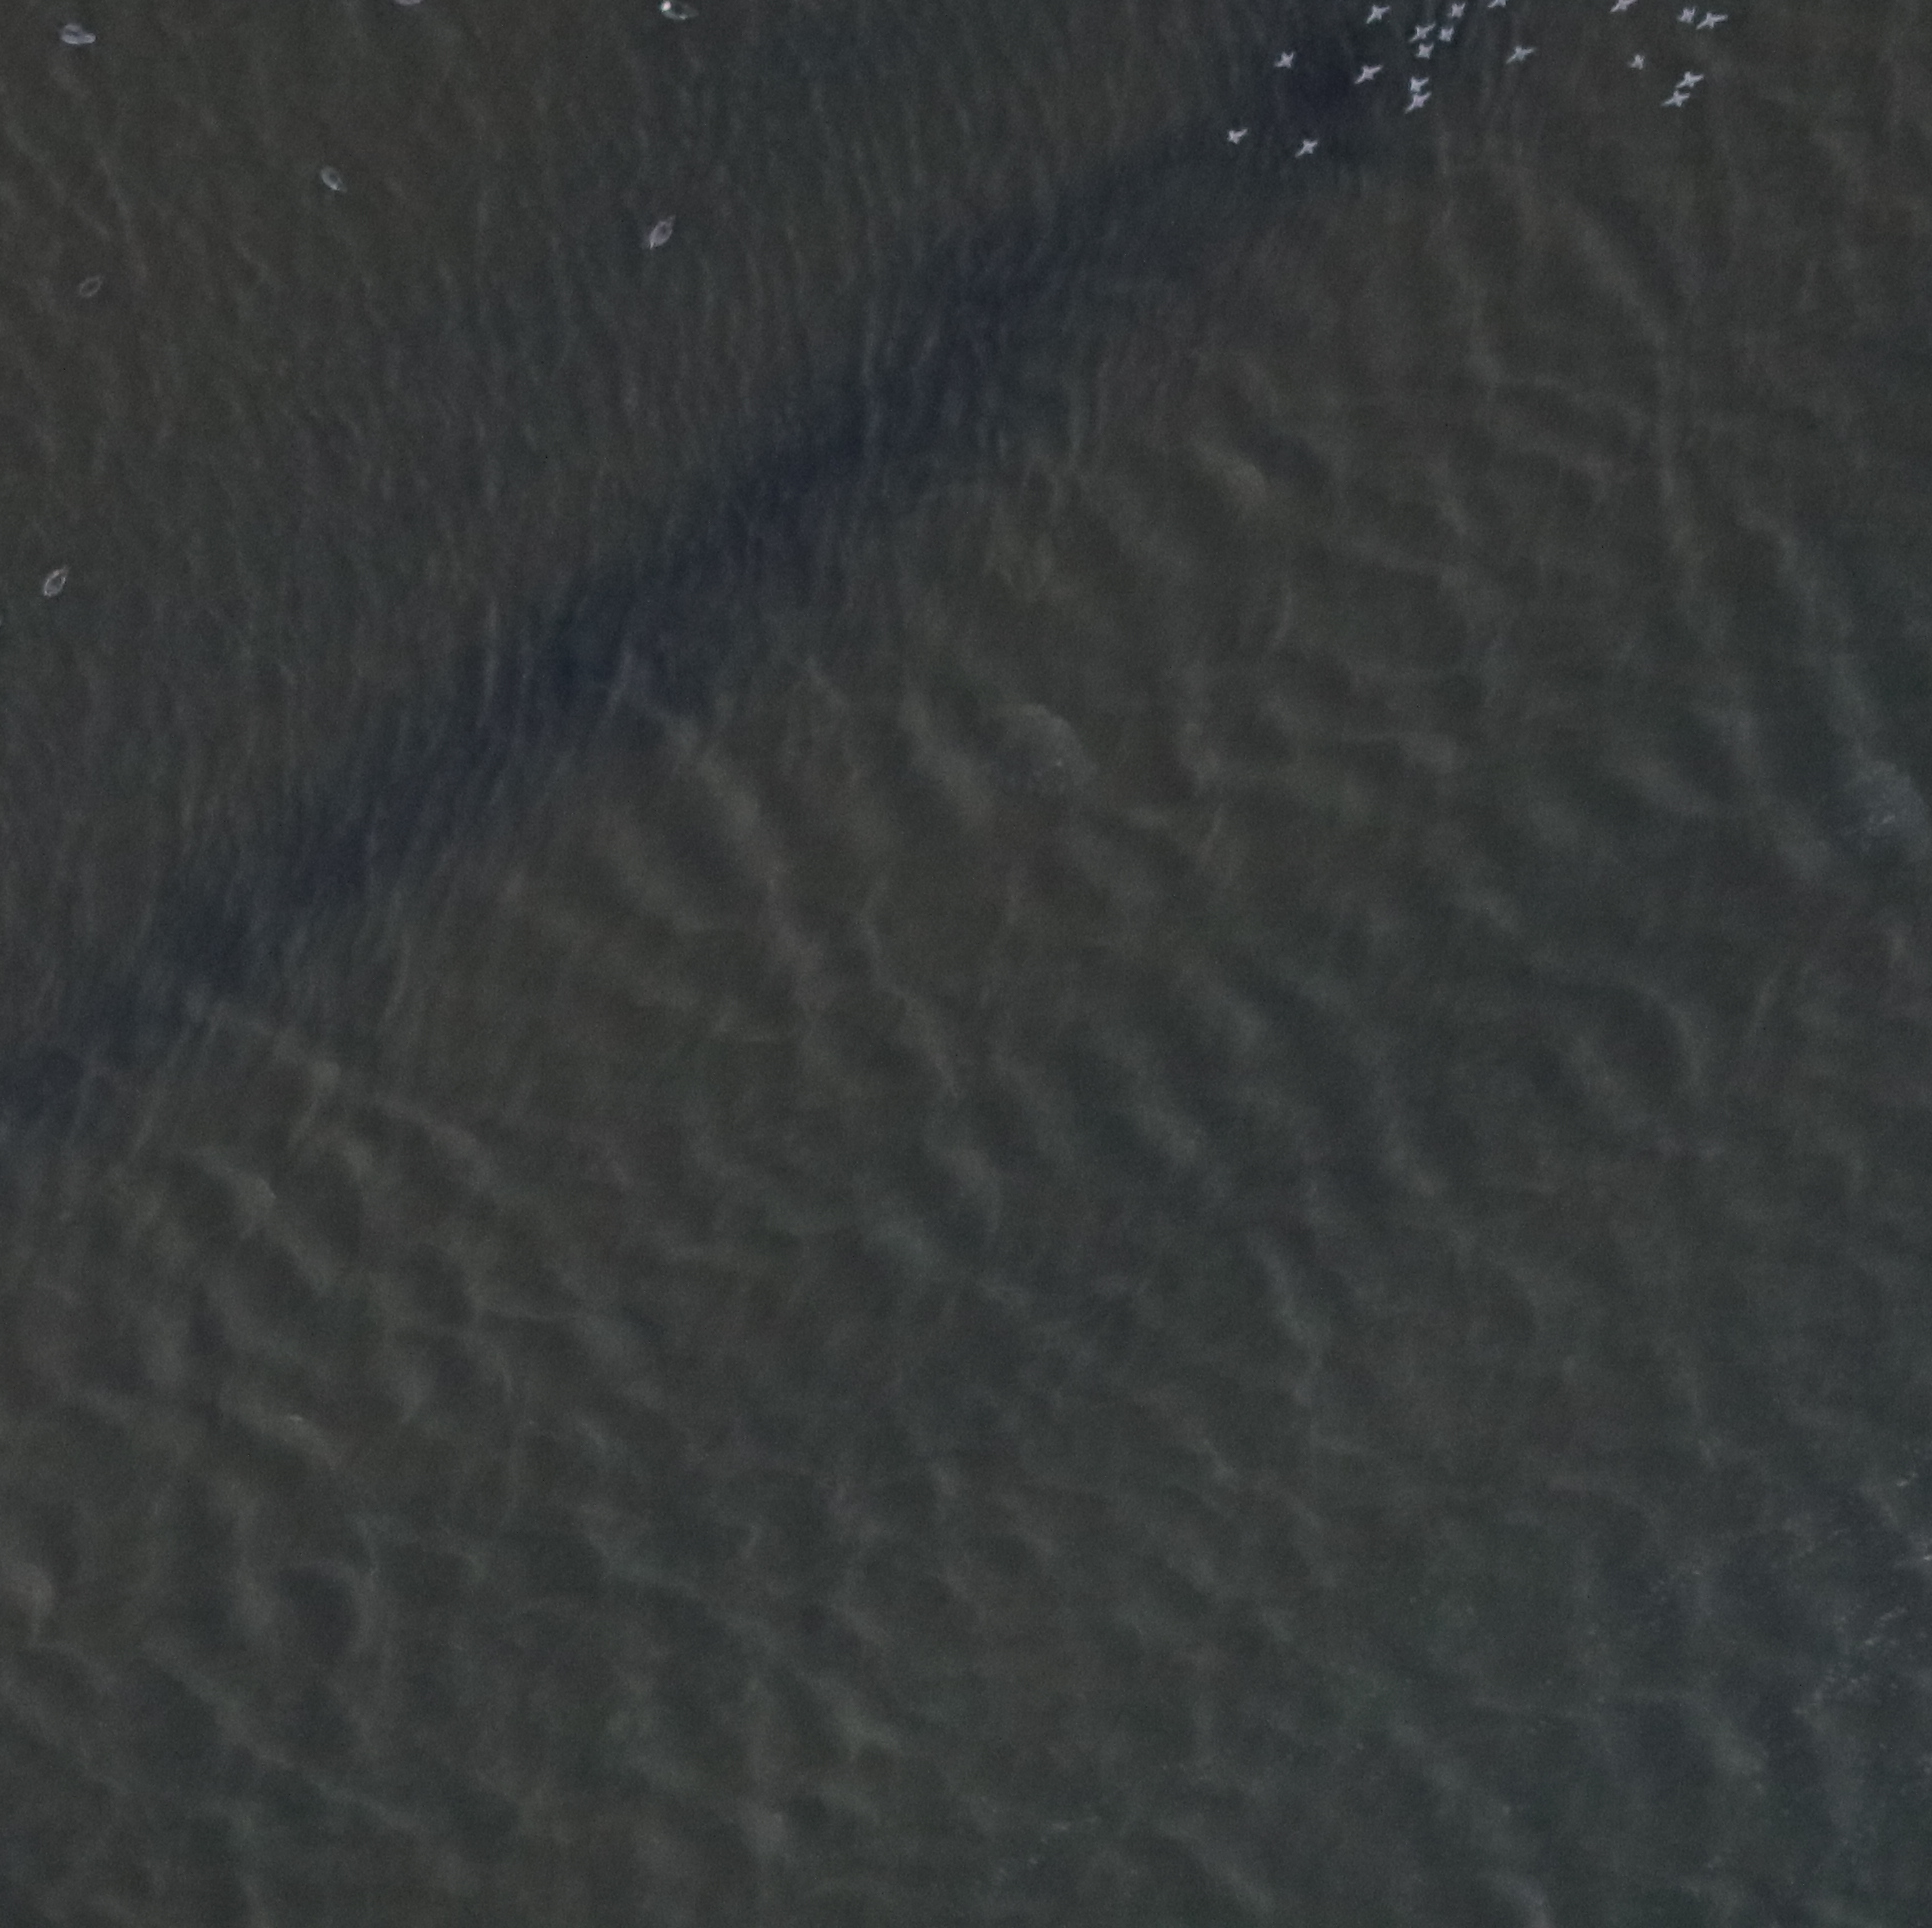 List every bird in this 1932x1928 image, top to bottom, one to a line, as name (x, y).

other bird (1623, 4)
other bird (1456, 10)
other bird (679, 11)
other bird (1380, 11)
other bird (1687, 18)
other bird (1710, 18)
other bird (1422, 30)
other bird (79, 33)
other bird (1447, 35)
other bird (1519, 50)
other bird (1429, 55)
other bird (1284, 61)
other bird (1638, 64)
other bird (1367, 75)
other bird (1692, 82)
other bird (1413, 83)
other bird (1677, 99)
other bird (1417, 105)
other bird (1232, 136)
other bird (1308, 148)
other bird (331, 177)
other bird (662, 236)
other bird (91, 285)
other bird (52, 585)